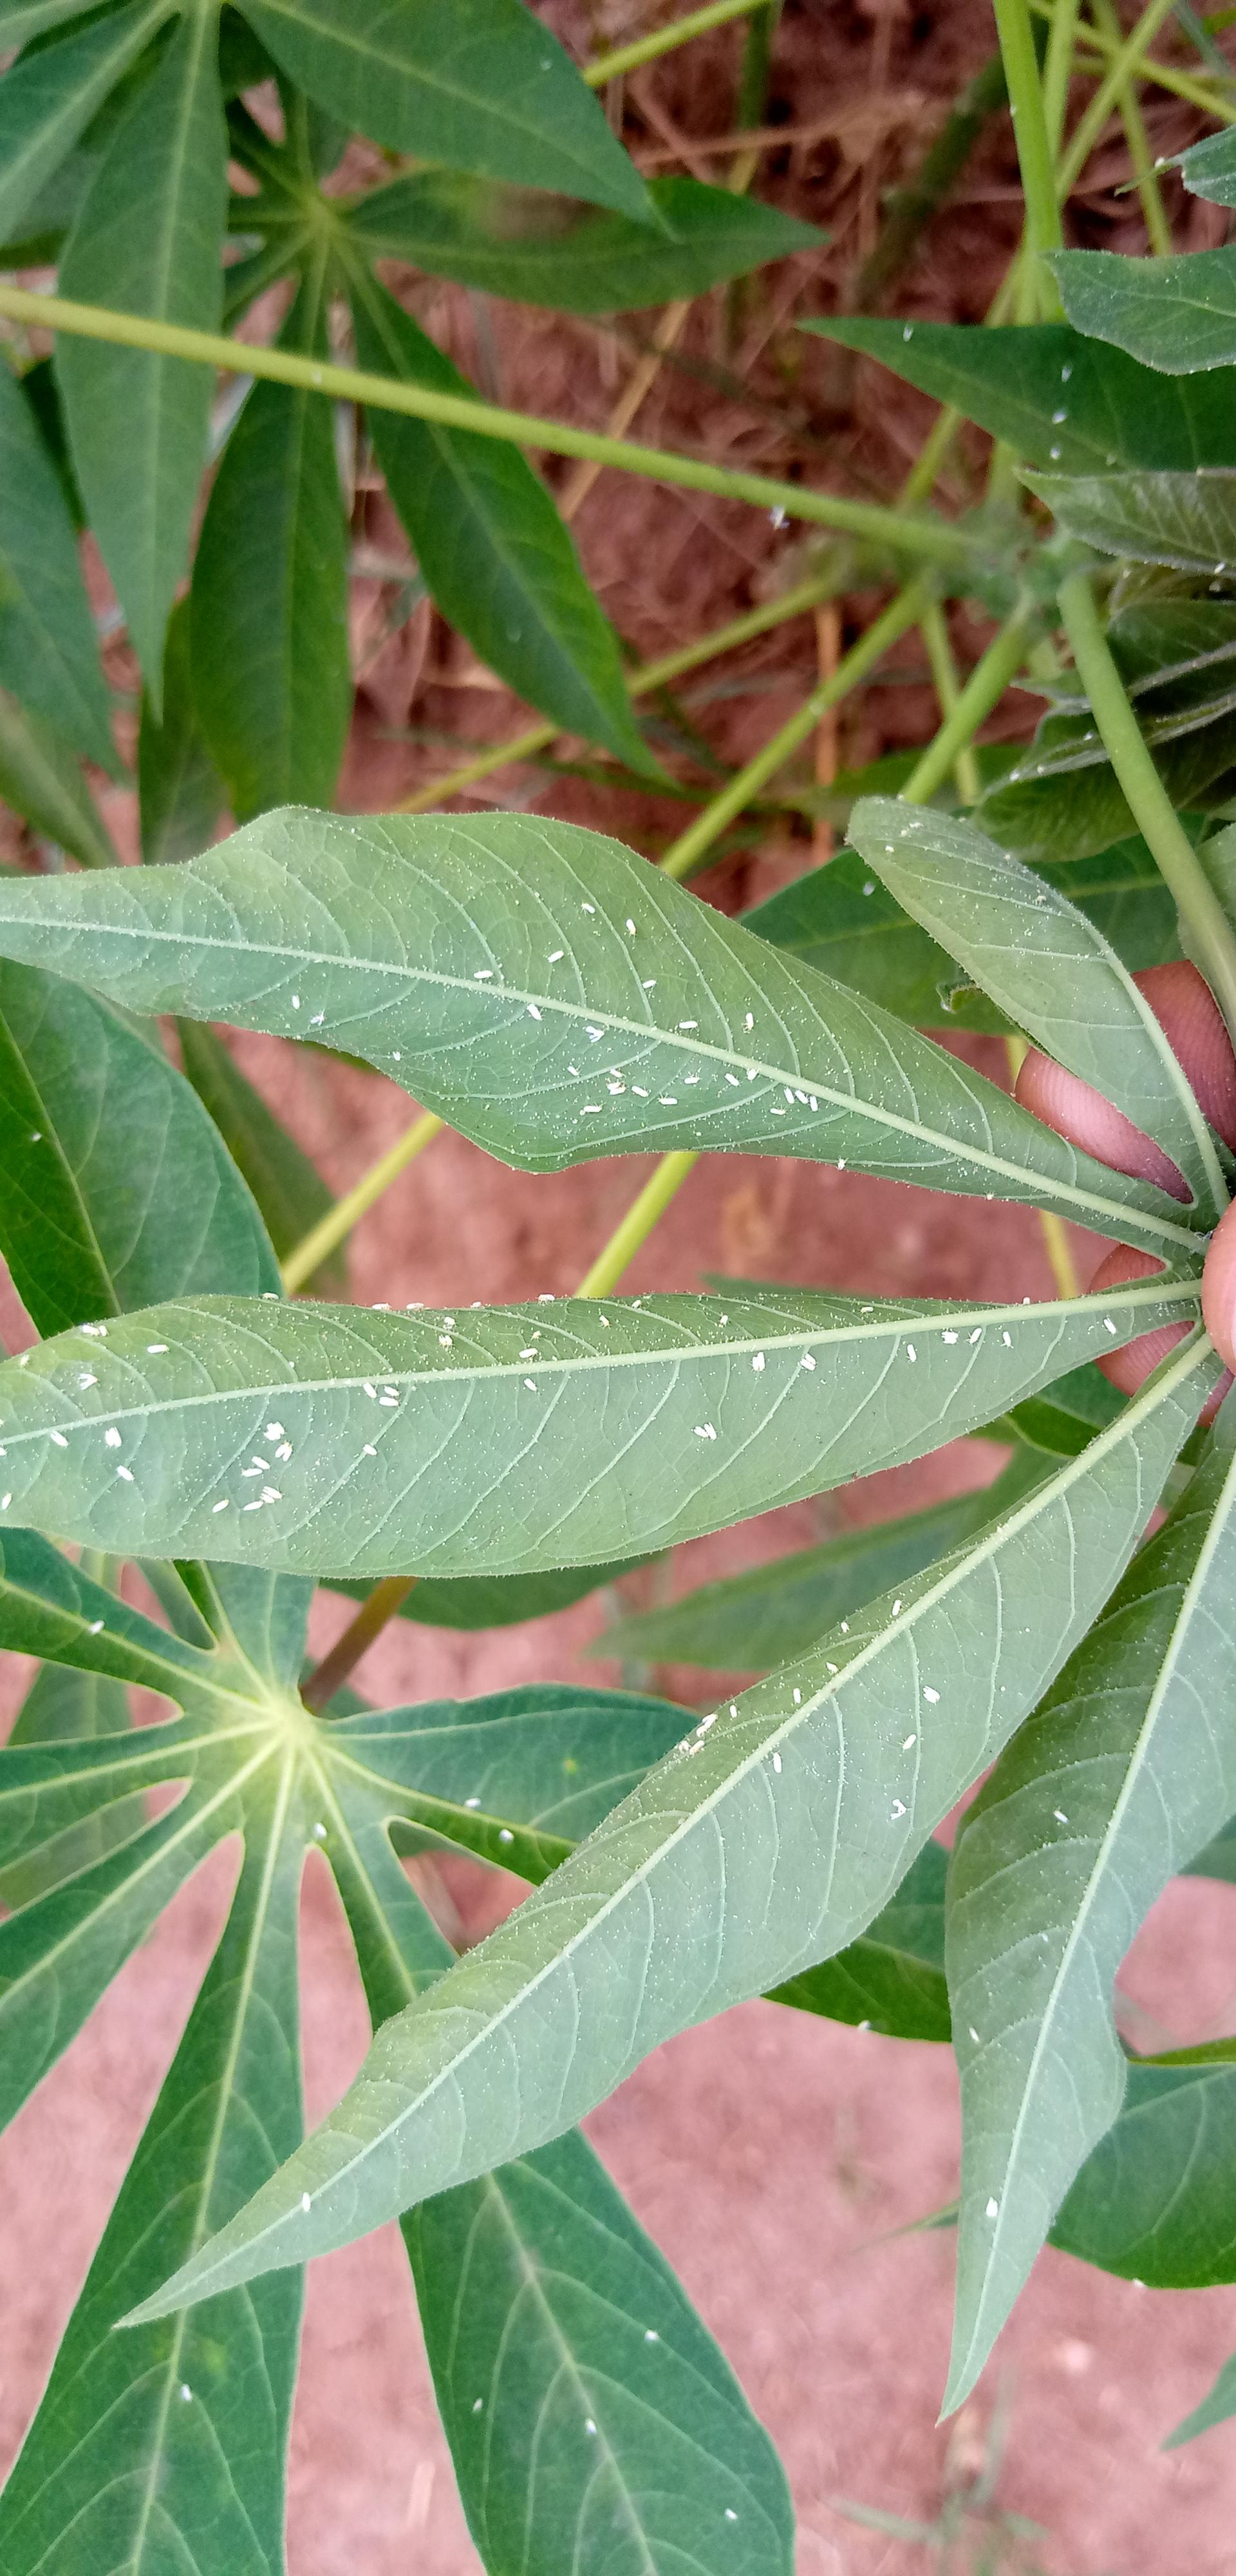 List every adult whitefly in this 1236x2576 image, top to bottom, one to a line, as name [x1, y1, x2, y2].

whitefly [1154, 156, 1165, 169]
whitefly [901, 321, 917, 344]
whitefly [1060, 366, 1074, 383]
whitefly [1050, 408, 1071, 425]
whitefly [1049, 446, 1062, 462]
whitefly [767, 504, 795, 532]
whitefly [1213, 560, 1226, 574]
whitefly [1082, 730, 1094, 741]
whitefly [1035, 764, 1047, 775]
whitefly [1008, 770, 1020, 782]
whitefly [908, 819, 924, 829]
whitefly [899, 828, 910, 838]
whitefly [883, 844, 895, 855]
whitefly [860, 878, 878, 898]
whitefly [1036, 894, 1047, 904]
whitefly [581, 900, 596, 916]
whitefly [624, 916, 638, 938]
whitefly [545, 949, 568, 965]
whitefly [472, 968, 494, 980]
whitefly [641, 978, 659, 990]
whitefly [288, 992, 303, 1011]
whitefly [526, 1002, 544, 1022]
whitefly [309, 1010, 327, 1028]
whitefly [744, 1010, 756, 1032]
whitefly [676, 1018, 698, 1030]
whitefly [584, 1024, 607, 1044]
whitefly [391, 1048, 404, 1064]
whitefly [565, 1063, 579, 1077]
whitefly [747, 1066, 758, 1081]
whitefly [608, 1067, 623, 1079]
whitefly [724, 1072, 740, 1087]
whitefly [683, 1075, 699, 1084]
whitefly [606, 1080, 621, 1090]
whitefly [630, 1084, 650, 1099]
whitefly [608, 1086, 627, 1096]
whitefly [782, 1086, 794, 1105]
whitefly [794, 1089, 809, 1105]
whitefly [656, 1095, 679, 1107]
whitefly [809, 1095, 819, 1113]
whitefly [582, 1103, 603, 1115]
whitefly [769, 1107, 787, 1115]
whitefly [836, 1155, 847, 1171]
whitefly [984, 1191, 995, 1202]
whitefly [261, 1291, 280, 1300]
whitefly [537, 1292, 557, 1304]
whitefly [1021, 1296, 1031, 1305]
whitefly [632, 1298, 642, 1309]
whitefly [405, 1300, 426, 1310]
whitefly [469, 1300, 483, 1309]
whitefly [371, 1302, 390, 1311]
whitefly [859, 1305, 874, 1314]
whitefly [718, 1312, 730, 1325]
whitefly [441, 1314, 457, 1327]
whitefly [597, 1314, 611, 1329]
whitefly [1102, 1315, 1119, 1336]
whitefly [79, 1323, 98, 1337]
whitefly [97, 1323, 111, 1337]
whitefly [968, 1326, 982, 1345]
whitefly [1001, 1329, 1014, 1349]
whitefly [531, 1329, 543, 1341]
whitefly [940, 1331, 960, 1338]
whitefly [436, 1333, 447, 1347]
whitefly [445, 1334, 454, 1347]
whitefly [942, 1338, 957, 1345]
whitefly [144, 1342, 171, 1357]
whitefly [904, 1343, 919, 1365]
whitefly [517, 1347, 540, 1358]
whitefly [17, 1351, 32, 1368]
whitefly [757, 1351, 767, 1373]
whitefly [804, 1353, 817, 1365]
whitefly [751, 1356, 758, 1372]
whitefly [800, 1358, 816, 1372]
whitefly [75, 1370, 98, 1391]
whitefly [521, 1376, 539, 1391]
whitefly [362, 1381, 378, 1399]
whitefly [384, 1385, 400, 1396]
whitefly [378, 1395, 400, 1407]
whitefly [274, 1421, 286, 1435]
whitefly [704, 1422, 720, 1441]
whitefly [267, 1423, 281, 1440]
whitefly [102, 1425, 126, 1450]
whitefly [693, 1425, 709, 1438]
whitefly [48, 1428, 70, 1449]
whitefly [263, 1428, 275, 1444]
whitefly [274, 1441, 286, 1458]
whitefly [361, 1443, 378, 1456]
whitefly [285, 1444, 294, 1463]
whitefly [249, 1454, 271, 1472]
whitefly [114, 1464, 137, 1484]
whitefly [239, 1466, 264, 1478]
whitefly [261, 1486, 285, 1502]
whitefly [1, 1492, 14, 1511]
whitefly [259, 1493, 275, 1506]
whitefly [209, 1496, 230, 1515]
whitefly [243, 1499, 263, 1513]
whitefly [888, 1597, 904, 1618]
whitefly [85, 1618, 107, 1638]
whitefly [839, 1620, 852, 1634]
whitefly [825, 1661, 840, 1674]
whitefly [922, 1685, 941, 1701]
whitefly [791, 1685, 805, 1705]
whitefly [922, 1692, 937, 1704]
whitefly [729, 1703, 740, 1719]
whitefly [701, 1712, 719, 1727]
whitefly [695, 1725, 706, 1738]
whitefly [899, 1731, 921, 1751]
whitefly [689, 1739, 706, 1757]
whitefly [680, 1739, 691, 1751]
whitefly [677, 1743, 683, 1752]
whitefly [771, 1748, 785, 1775]
whitefly [461, 1794, 483, 1812]
whitefly [888, 1795, 909, 1821]
whitefly [1051, 1808, 1071, 1824]
whitefly [311, 1818, 330, 1839]
whitefly [496, 1824, 515, 1844]
whitefly [856, 2018, 871, 2035]
whitefly [966, 2024, 982, 2044]
whitefly [300, 2190, 314, 2213]
whitefly [982, 2193, 1000, 2219]
whitefly [1129, 2276, 1147, 2289]
whitefly [641, 2327, 662, 2345]
whitefly [178, 2381, 200, 2407]
whitefly [467, 2391, 490, 2414]
whitefly [581, 2414, 599, 2437]
whitefly [721, 2505, 740, 2523]